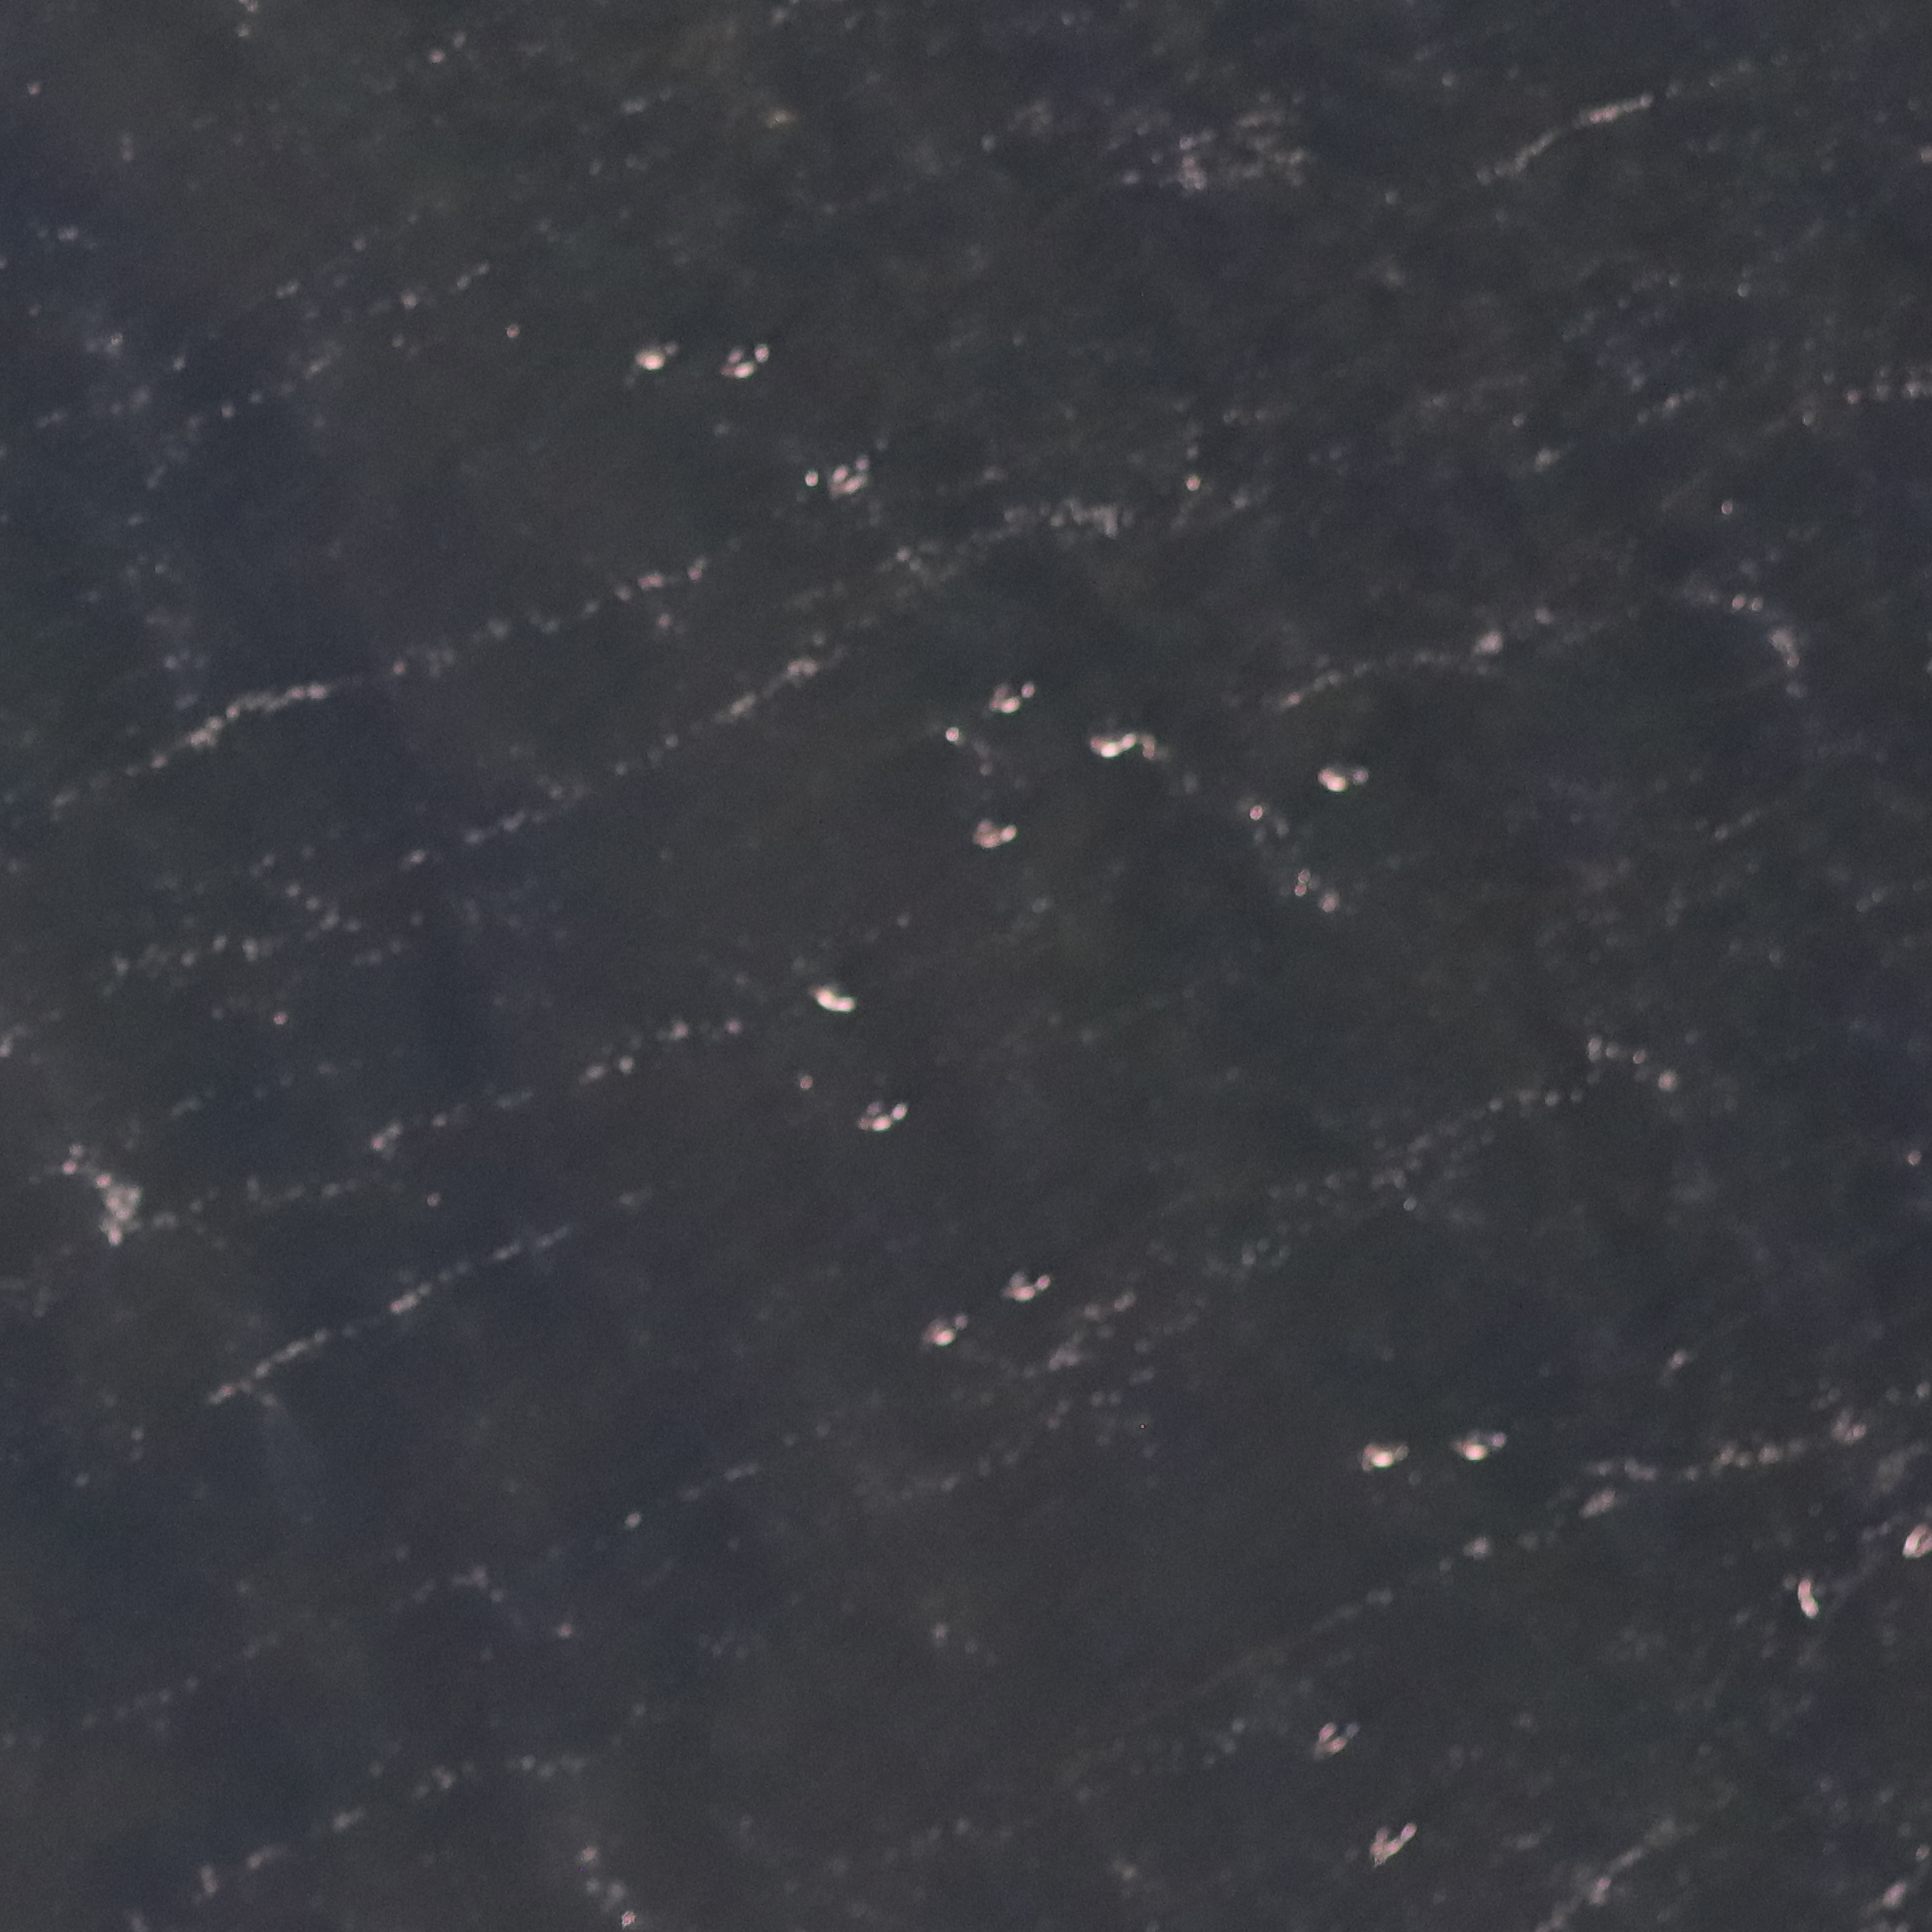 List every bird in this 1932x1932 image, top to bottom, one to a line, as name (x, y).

brant (656, 357)
brant (741, 363)
brant (851, 477)
brant (1010, 695)
brant (1108, 740)
brant (1338, 777)
brant (996, 834)
brant (831, 997)
brant (870, 1115)
brant (1027, 1286)
brant (937, 1333)
brant (1481, 1441)
brant (1383, 1455)
brant (1925, 1538)
brant (1811, 1591)
brant (1336, 1734)
brant (1387, 1840)